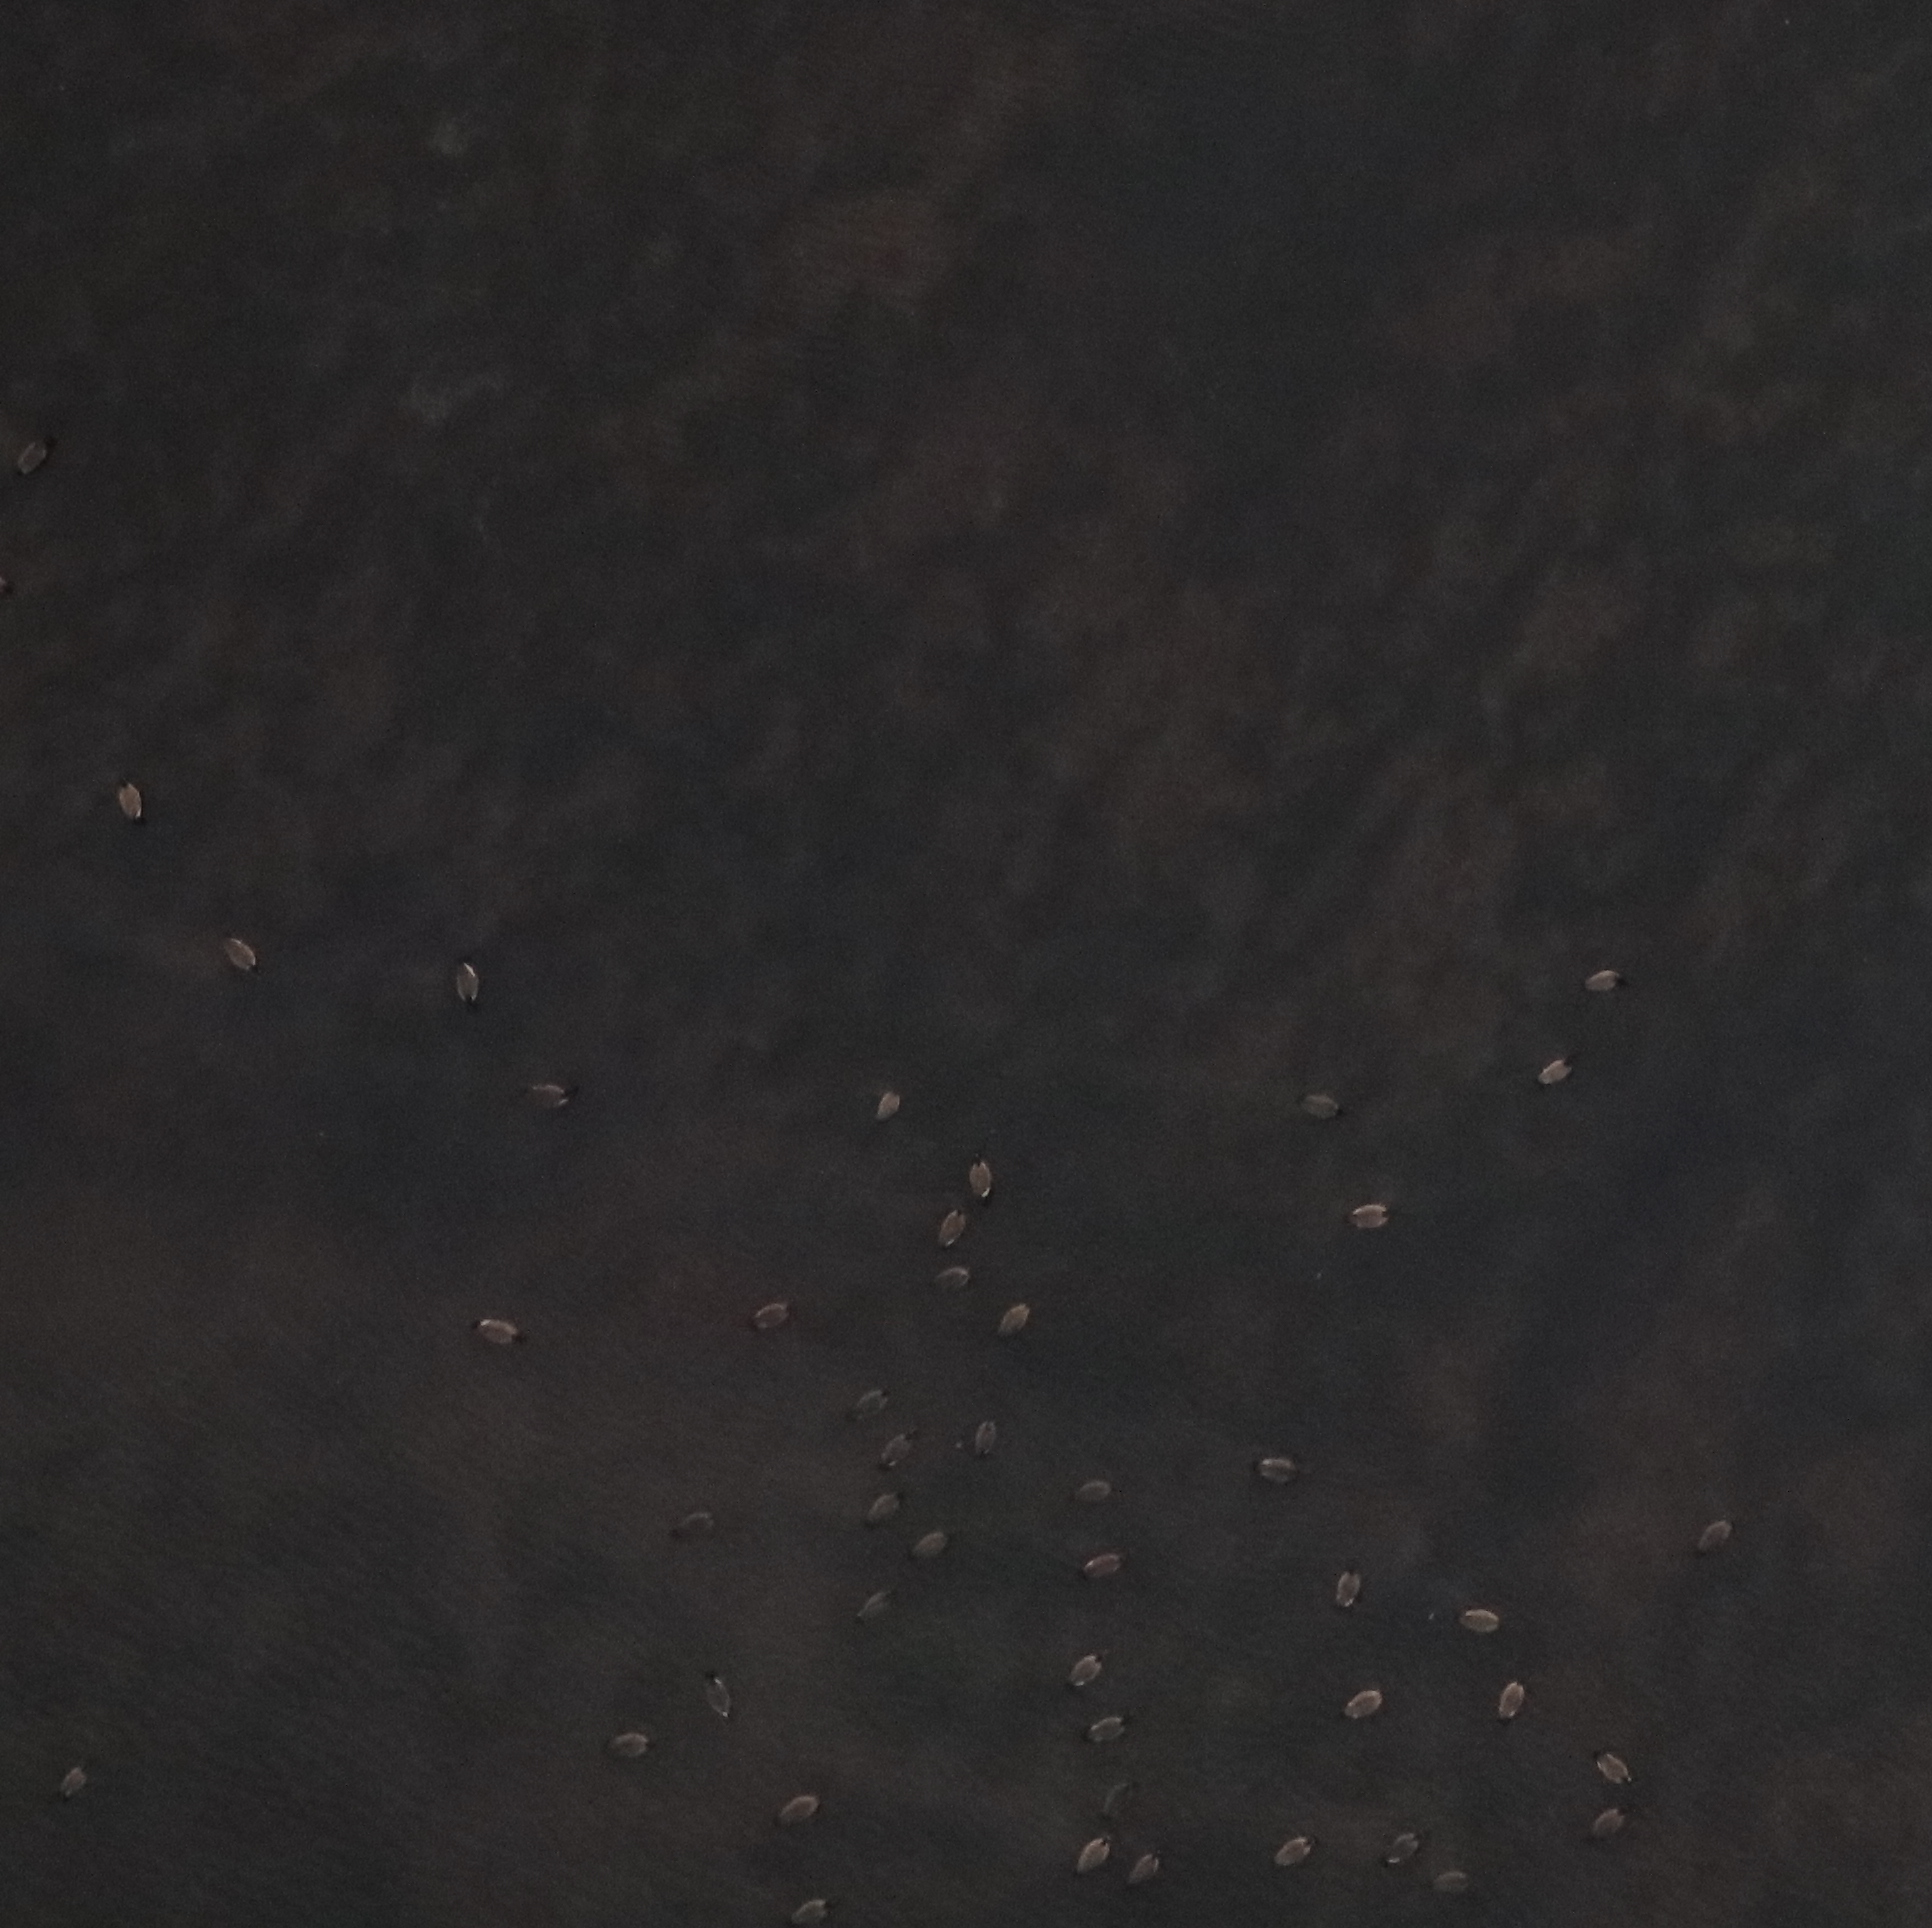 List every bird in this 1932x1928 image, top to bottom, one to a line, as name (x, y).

Canada goose (31, 455)
Canada goose (130, 799)
Canada goose (239, 954)
Canada goose (1602, 980)
Canada goose (467, 982)
Canada goose (1554, 1071)
Canada goose (549, 1093)
Canada goose (1320, 1105)
Canada goose (890, 1108)
Canada goose (981, 1178)
Canada goose (1369, 1217)
Canada goose (953, 1229)
Canada goose (951, 1281)
Canada goose (771, 1316)
Canada goose (1014, 1319)
Canada goose (498, 1331)
Canada goose (871, 1403)
Canada goose (982, 1438)
Canada goose (897, 1446)
Canada goose (1277, 1471)
Canada goose (1095, 1490)
Canada goose (885, 1510)
Canada goose (695, 1524)
Canada goose (1714, 1535)
Canada goose (930, 1549)
Canada goose (1102, 1563)
Canada goose (1347, 1587)
Canada goose (879, 1607)
Canada goose (1479, 1620)
Canada goose (1086, 1671)
Canada goose (720, 1695)
Canada goose (1511, 1700)
Canada goose (1364, 1703)
Canada goose (1106, 1730)
Canada goose (632, 1745)
Canada goose (1613, 1767)
Canada goose (74, 1780)
Canada goose (1123, 1801)
Canada goose (799, 1810)
Canada goose (1610, 1824)
Canada goose (1403, 1848)
Canada goose (1289, 1852)
Canada goose (1094, 1854)
Canada goose (1146, 1872)
Canada goose (1450, 1877)
Canada goose (813, 1911)